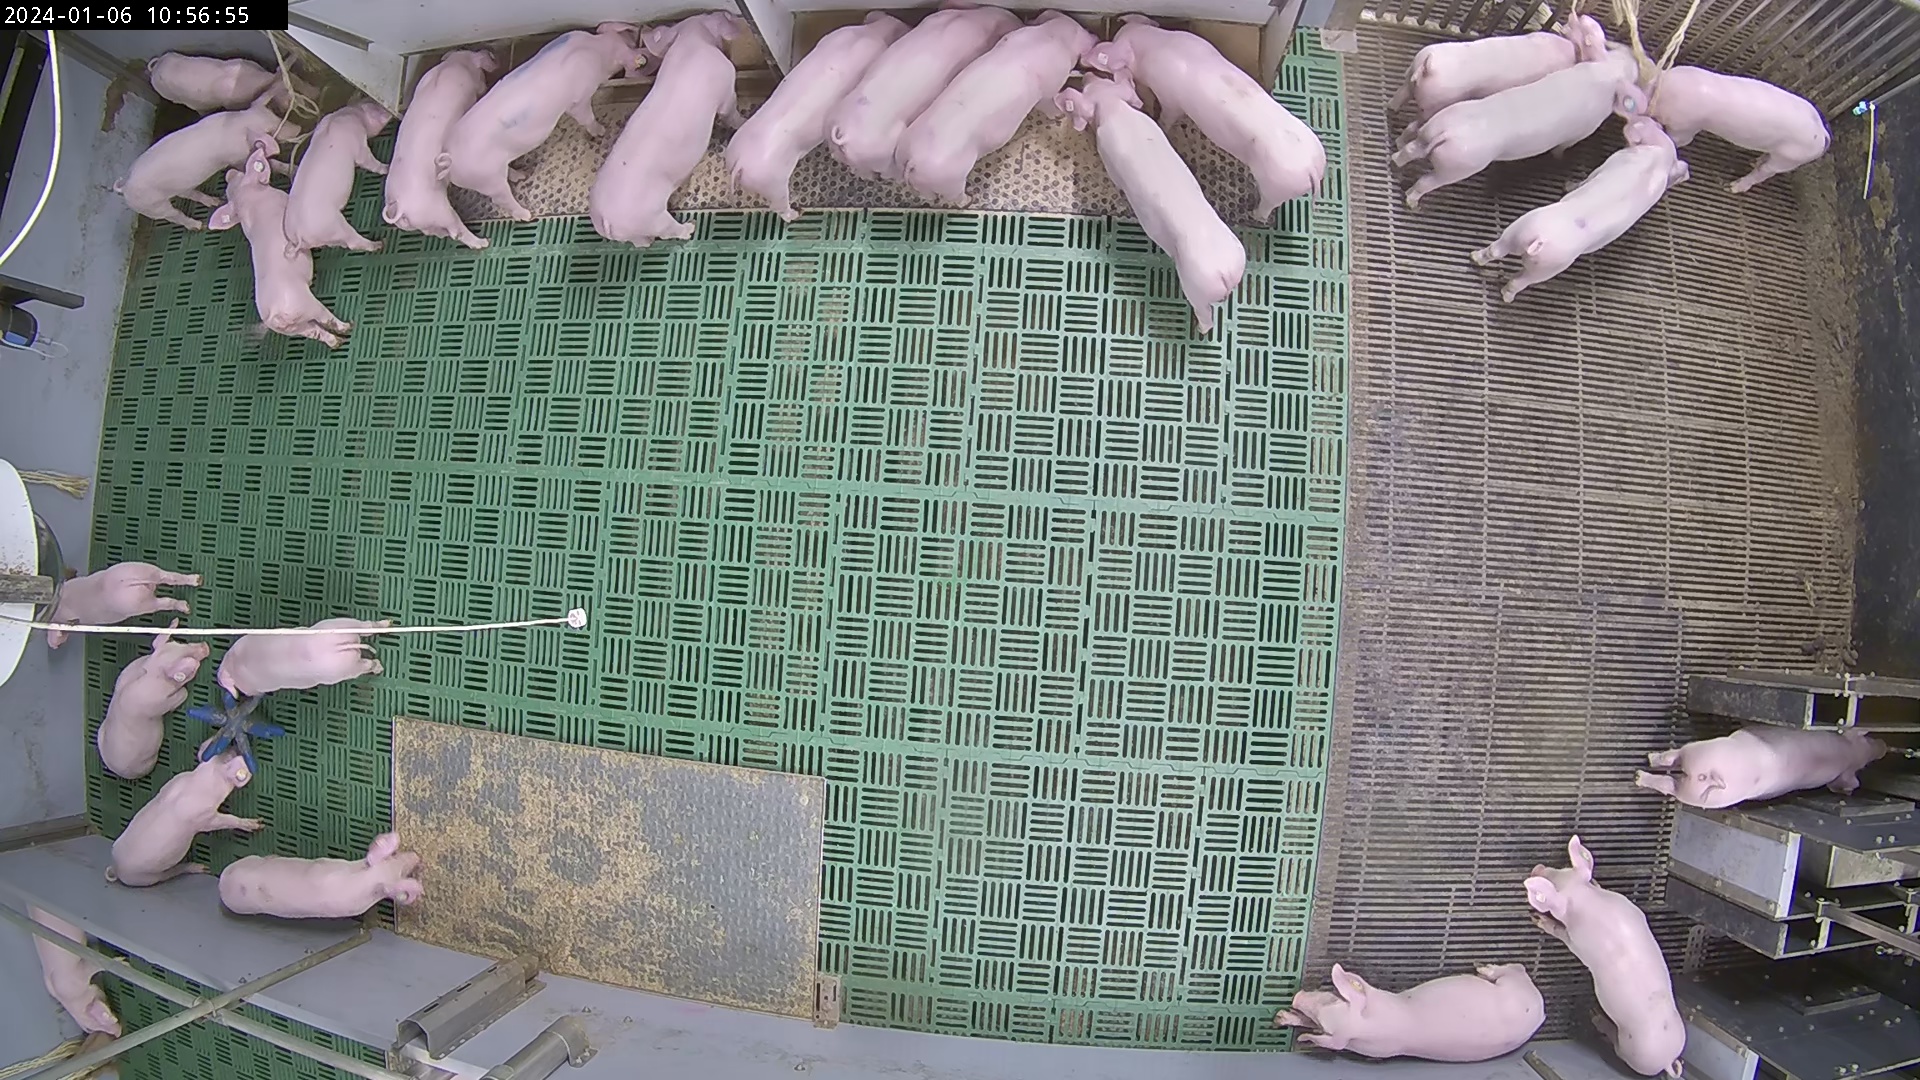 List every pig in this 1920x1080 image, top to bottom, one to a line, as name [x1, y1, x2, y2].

pig [821, 5, 1024, 182]
pig [721, 9, 914, 222]
pig [1390, 10, 1582, 150]
pig [590, 11, 745, 248]
pig [891, 12, 1099, 207]
pig [1086, 12, 1325, 225]
pig [1391, 15, 1646, 209]
pig [433, 23, 661, 223]
pig [382, 46, 502, 249]
pig [144, 52, 321, 118]
pig [1638, 58, 1831, 197]
pig [1052, 66, 1246, 339]
pig [283, 90, 395, 259]
pig [114, 95, 302, 231]
pig [1466, 114, 1689, 308]
pig [210, 147, 349, 347]
pig [49, 558, 203, 650]
pig [97, 616, 207, 784]
pig [219, 619, 399, 700]
pig [1631, 722, 1889, 811]
pig [103, 733, 268, 888]
pig [216, 830, 426, 921]
pig [1522, 836, 1687, 1079]
pig [27, 900, 129, 1038]
pig [1276, 955, 1548, 1067]